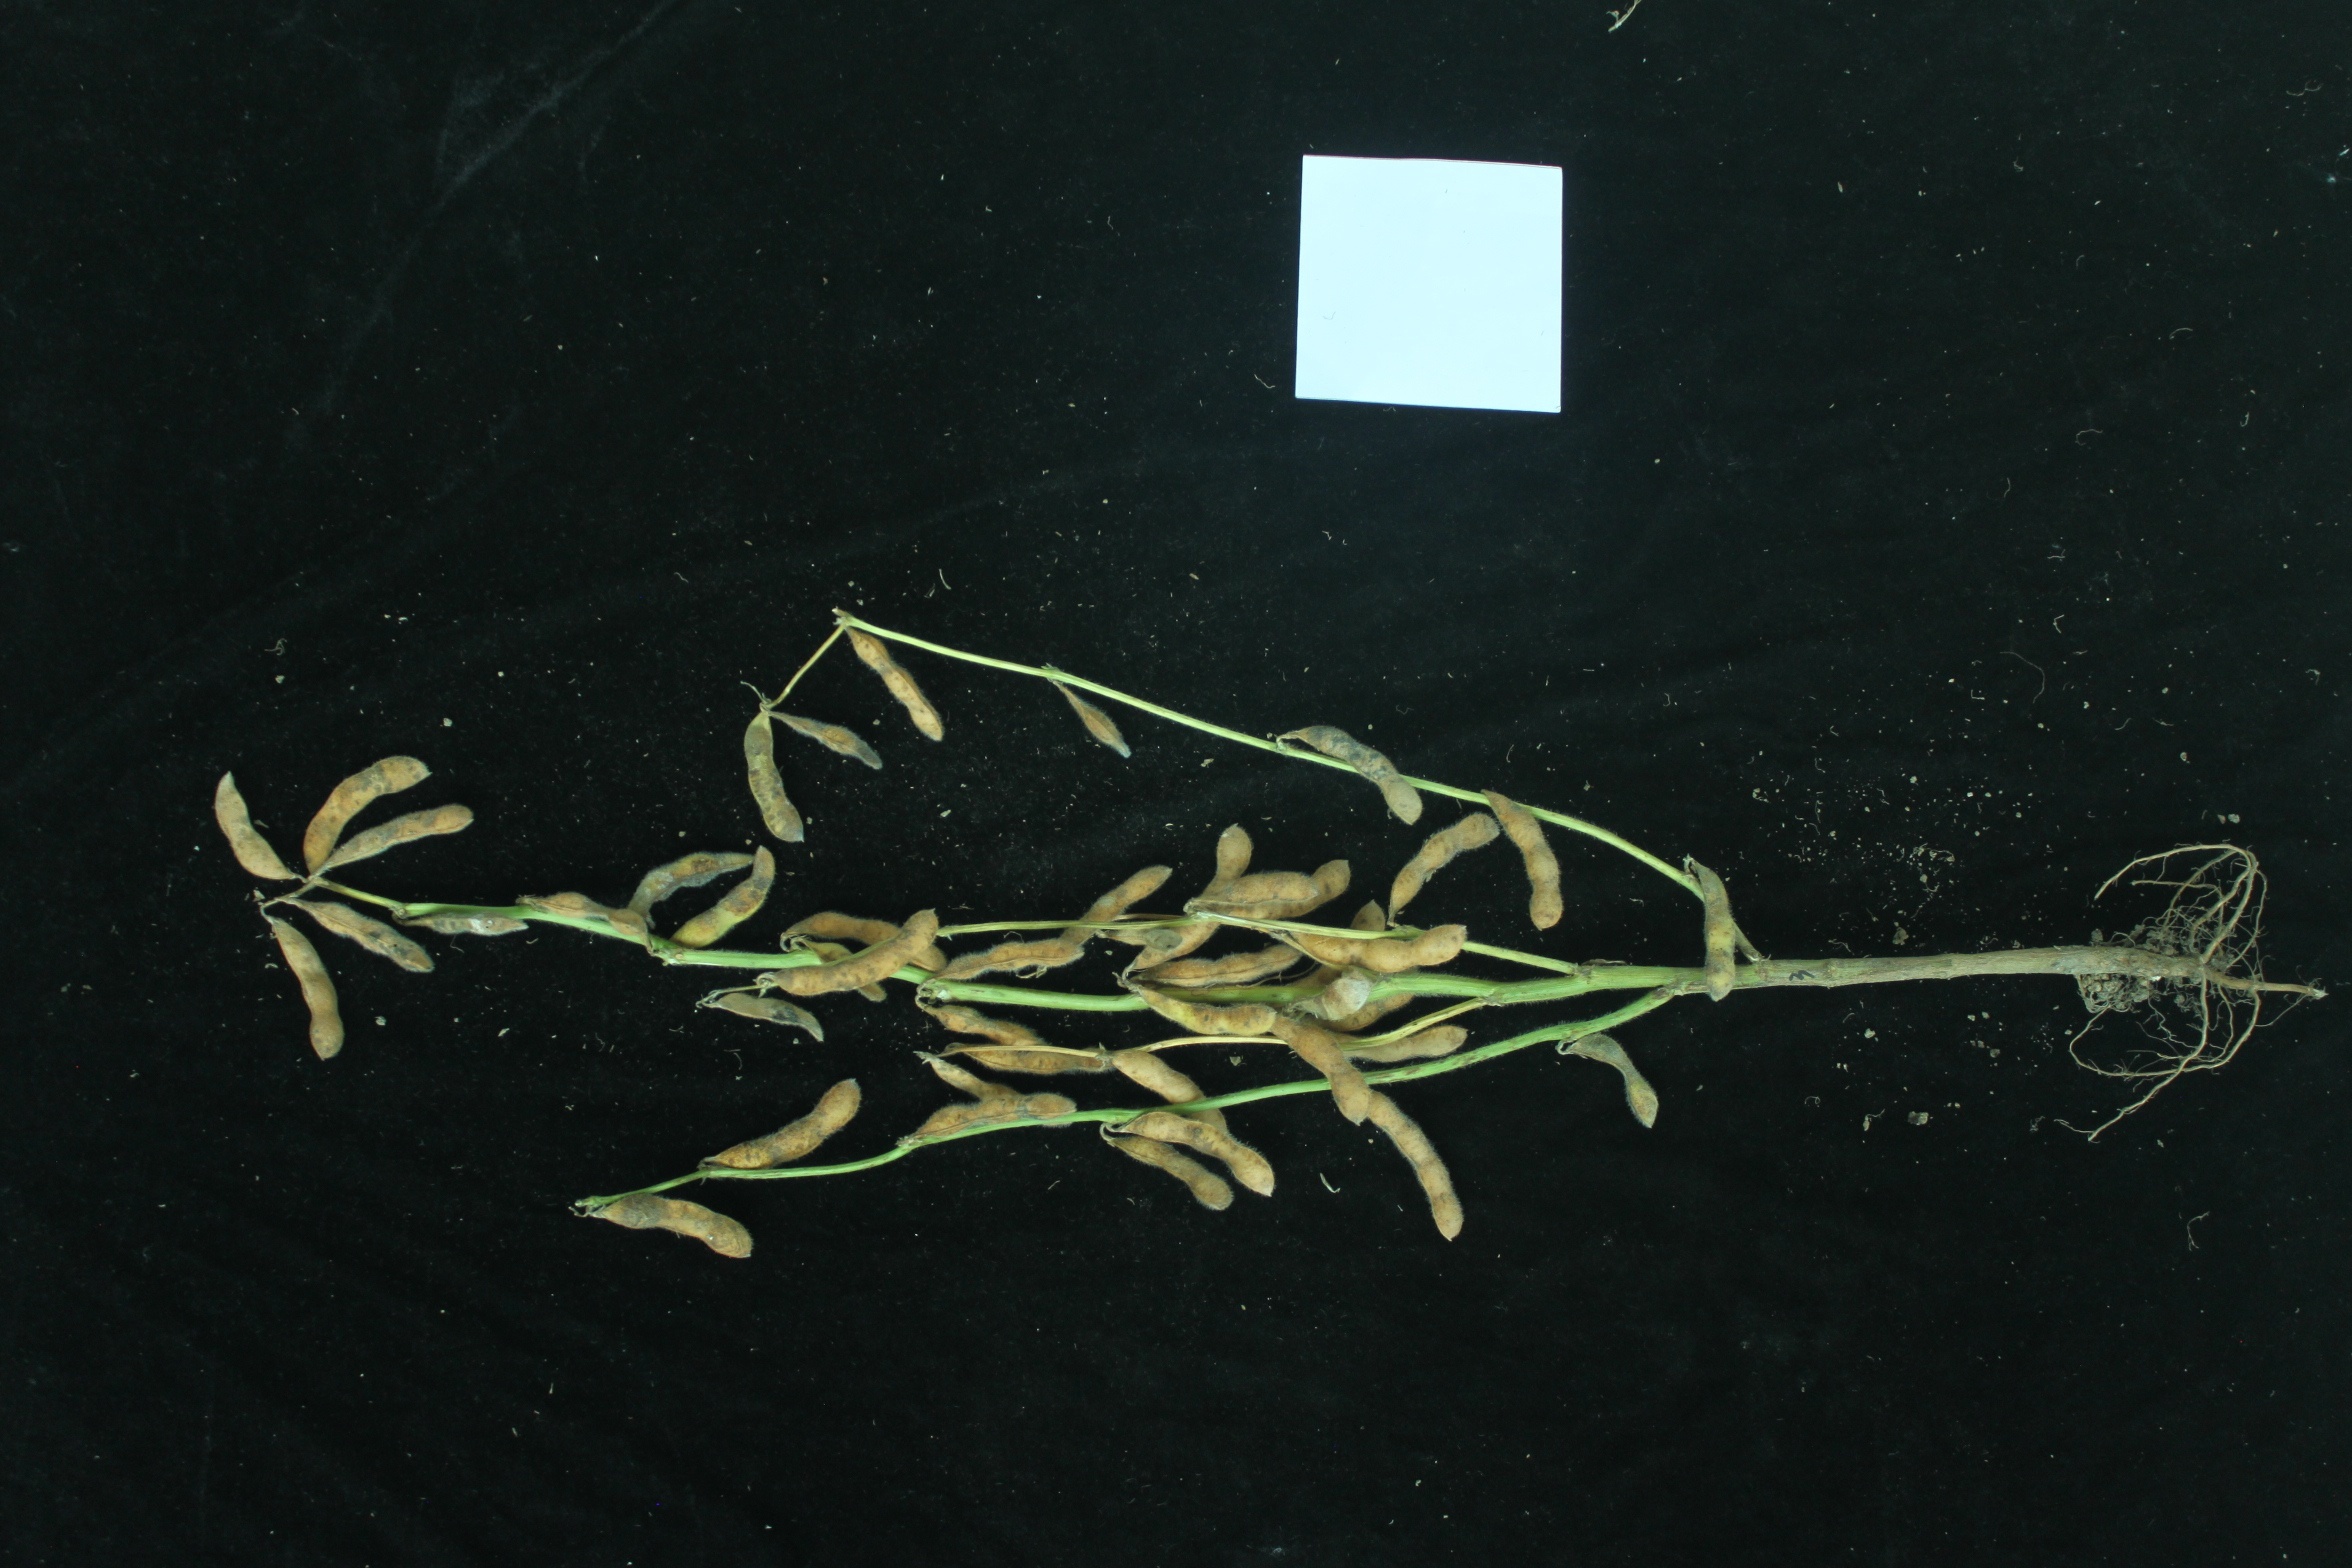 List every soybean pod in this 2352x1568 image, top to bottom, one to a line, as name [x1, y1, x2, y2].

soybean pod [845, 627, 943, 741]
soybean pod [1049, 683, 1129, 757]
soybean pod [743, 710, 803, 843]
soybean pod [770, 711, 881, 770]
soybean pod [1281, 726, 1424, 826]
soybean pod [305, 758, 433, 876]
soybean pod [215, 772, 302, 879]
soybean pod [1482, 791, 1564, 929]
soybean pod [318, 805, 473, 875]
soybean pod [1387, 814, 1499, 927]
soybean pod [1122, 824, 1252, 977]
soybean pod [663, 846, 775, 966]
soybean pod [627, 854, 757, 931]
soybean pod [1190, 860, 1350, 921]
soybean pod [1041, 865, 1173, 973]
soybean pod [1691, 865, 1737, 1002]
soybean pod [521, 893, 648, 935]
soybean pod [282, 900, 434, 974]
soybean pod [1245, 900, 1385, 1008]
soybean pod [762, 910, 936, 997]
soybean pod [401, 913, 529, 938]
soybean pod [783, 913, 945, 970]
soybean pod [262, 914, 344, 1060]
soybean pod [1269, 925, 1466, 974]
soybean pod [1096, 926, 1184, 948]
soybean pod [801, 939, 884, 1001]
soybean pod [927, 939, 1085, 983]
soybean pod [1127, 944, 1303, 989]
soybean pod [1325, 969, 1417, 1030]
soybean pod [1127, 986, 1278, 1039]
soybean pod [706, 993, 823, 1043]
soybean pod [919, 1003, 1057, 1062]
soybean pod [1271, 1016, 1368, 1125]
soybean pod [1332, 1027, 1466, 1063]
soybean pod [1558, 1034, 1658, 1128]
soybean pod [958, 1048, 1115, 1075]
soybean pod [1111, 1050, 1230, 1144]
soybean pod [917, 1051, 1018, 1109]
soybean pod [702, 1081, 858, 1170]
soybean pod [1365, 1090, 1461, 1239]
soybean pod [907, 1093, 1074, 1143]
soybean pod [1109, 1113, 1272, 1196]
soybean pod [1103, 1134, 1233, 1211]
soybean pod [587, 1196, 751, 1257]